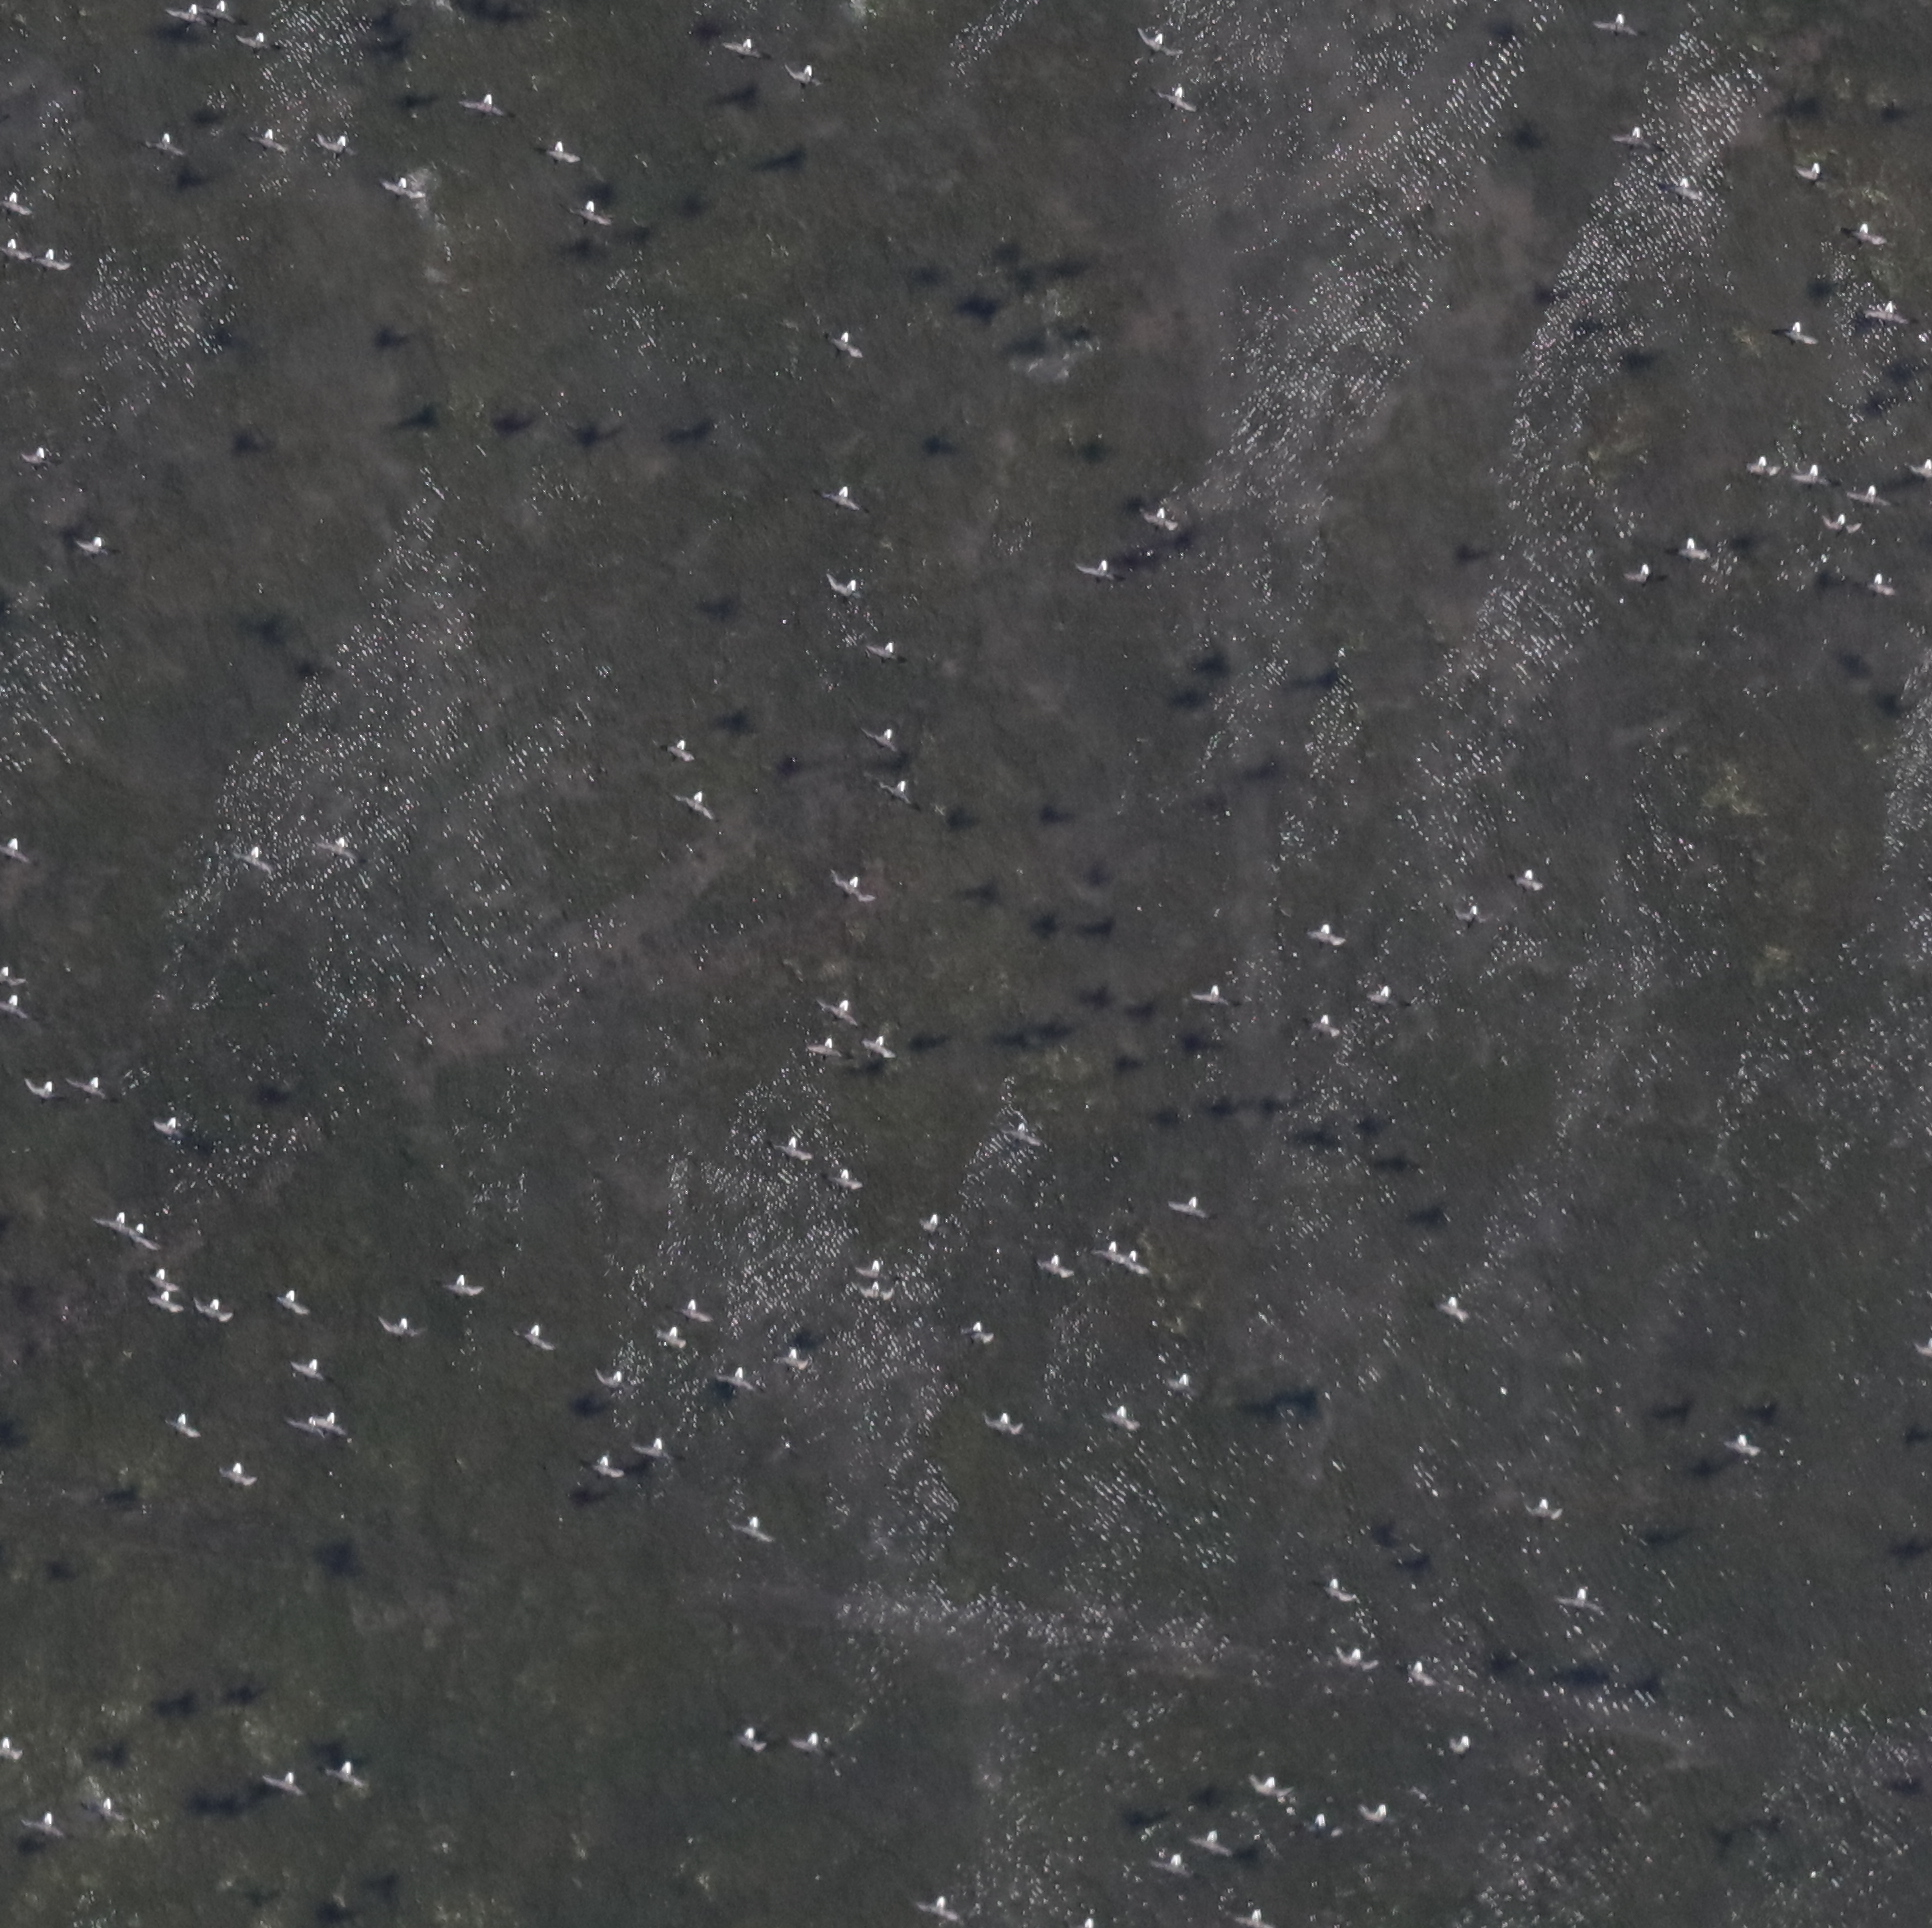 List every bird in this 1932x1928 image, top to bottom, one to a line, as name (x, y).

brant (223, 16)
brant (191, 19)
brant (1618, 29)
brant (749, 40)
brant (1158, 40)
brant (259, 52)
brant (813, 80)
brant (1182, 94)
brant (484, 110)
brant (275, 136)
brant (1629, 137)
brant (163, 143)
brant (568, 148)
brant (337, 149)
brant (1815, 171)
brant (1688, 183)
brant (401, 187)
brant (12, 201)
brant (598, 207)
brant (1867, 233)
brant (14, 245)
brant (52, 258)
brant (1883, 314)
brant (1796, 337)
brant (846, 341)
brant (40, 452)
brant (1761, 462)
brant (1922, 467)
brant (1820, 473)
brant (1867, 495)
brant (845, 497)
brant (1166, 518)
brant (1840, 524)
brant (94, 545)
brant (1692, 549)
brant (1099, 569)
brant (1644, 578)
brant (1881, 579)
brant (848, 587)
brant (888, 651)
brant (890, 735)
brant (684, 754)
brant (905, 798)
brant (694, 806)
brant (16, 847)
brant (256, 854)
brant (339, 854)
brant (1539, 876)
brant (861, 884)
brant (1479, 908)
brant (1330, 935)
brant (1, 969)
brant (1223, 995)
brant (1385, 997)
brant (10, 1006)
brant (851, 1010)
brant (1329, 1027)
brant (838, 1049)
brant (888, 1054)
brant (90, 1089)
brant (50, 1092)
brant (176, 1128)
brant (1027, 1133)
brant (793, 1149)
brant (854, 1174)
brant (1189, 1209)
brant (123, 1222)
brant (935, 1225)
brant (149, 1241)
brant (1110, 1248)
brant (1148, 1257)
brant (879, 1262)
brant (1059, 1265)
brant (164, 1276)
brant (457, 1293)
brant (167, 1299)
brant (882, 1300)
brant (290, 1304)
brant (1462, 1306)
brant (217, 1308)
brant (692, 1312)
brant (400, 1331)
brant (680, 1334)
brant (535, 1337)
brant (977, 1338)
brant (791, 1359)
brant (315, 1365)
brant (620, 1380)
brant (740, 1381)
brant (1190, 1388)
brant (1130, 1414)
brant (310, 1420)
brant (183, 1423)
brant (1008, 1425)
brant (337, 1426)
brant (658, 1445)
brant (1736, 1449)
brant (604, 1469)
brant (230, 1478)
brant (1543, 1512)
brant (755, 1534)
brant (1338, 1588)
brant (1582, 1601)
brant (1358, 1660)
brant (1420, 1671)
brant (740, 1742)
brant (807, 1744)
brant (1465, 1748)
brant (7, 1758)
brant (345, 1773)
brant (293, 1784)
brant (1269, 1784)
brant (108, 1808)
brant (1376, 1818)
brant (47, 1826)
brant (1321, 1832)
brant (1212, 1843)
brant (1185, 1865)
brant (941, 1909)
brant (1252, 1924)